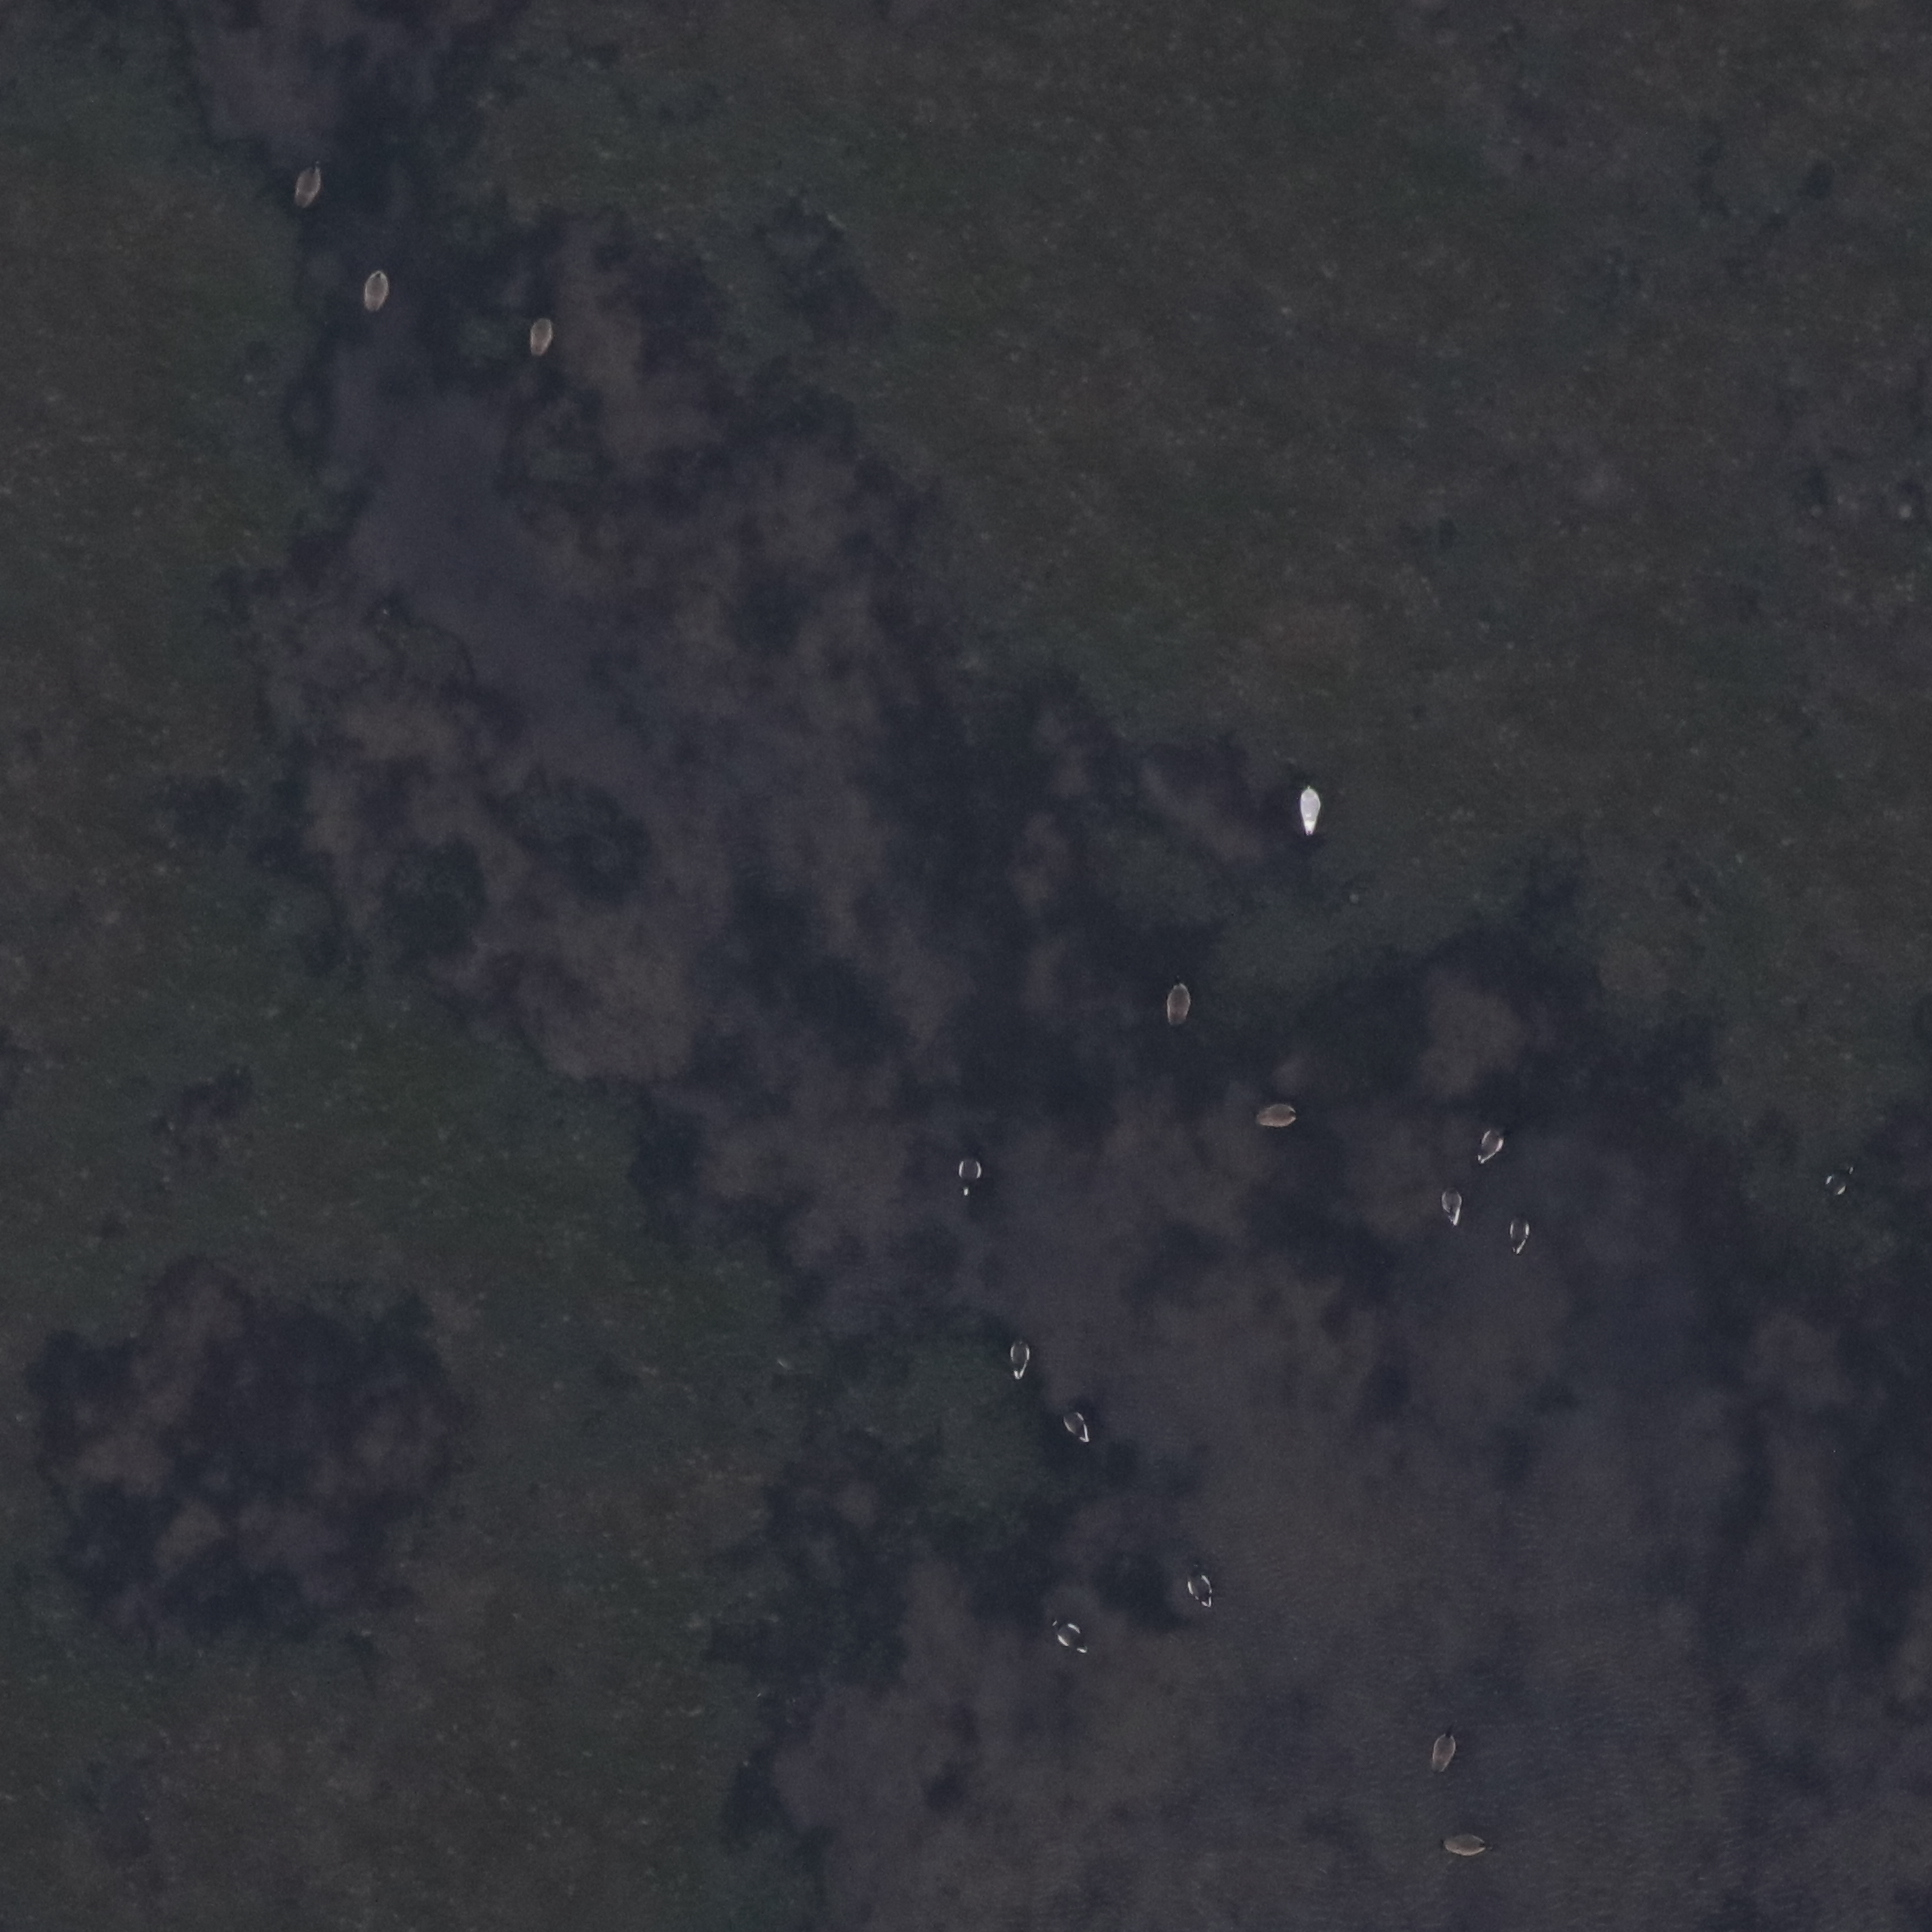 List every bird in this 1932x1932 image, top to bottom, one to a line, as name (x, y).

Canada goose (309, 187)
Canada goose (376, 291)
Canada goose (541, 337)
gull (1309, 810)
Canada goose (1176, 1006)
Canada goose (1274, 1114)
brant (1490, 1142)
brant (970, 1171)
brant (1837, 1185)
brant (1450, 1201)
brant (1516, 1230)
brant (1019, 1358)
brant (1076, 1426)
brant (1200, 1587)
brant (1071, 1637)
Canada goose (1443, 1751)
Canada goose (1465, 1845)